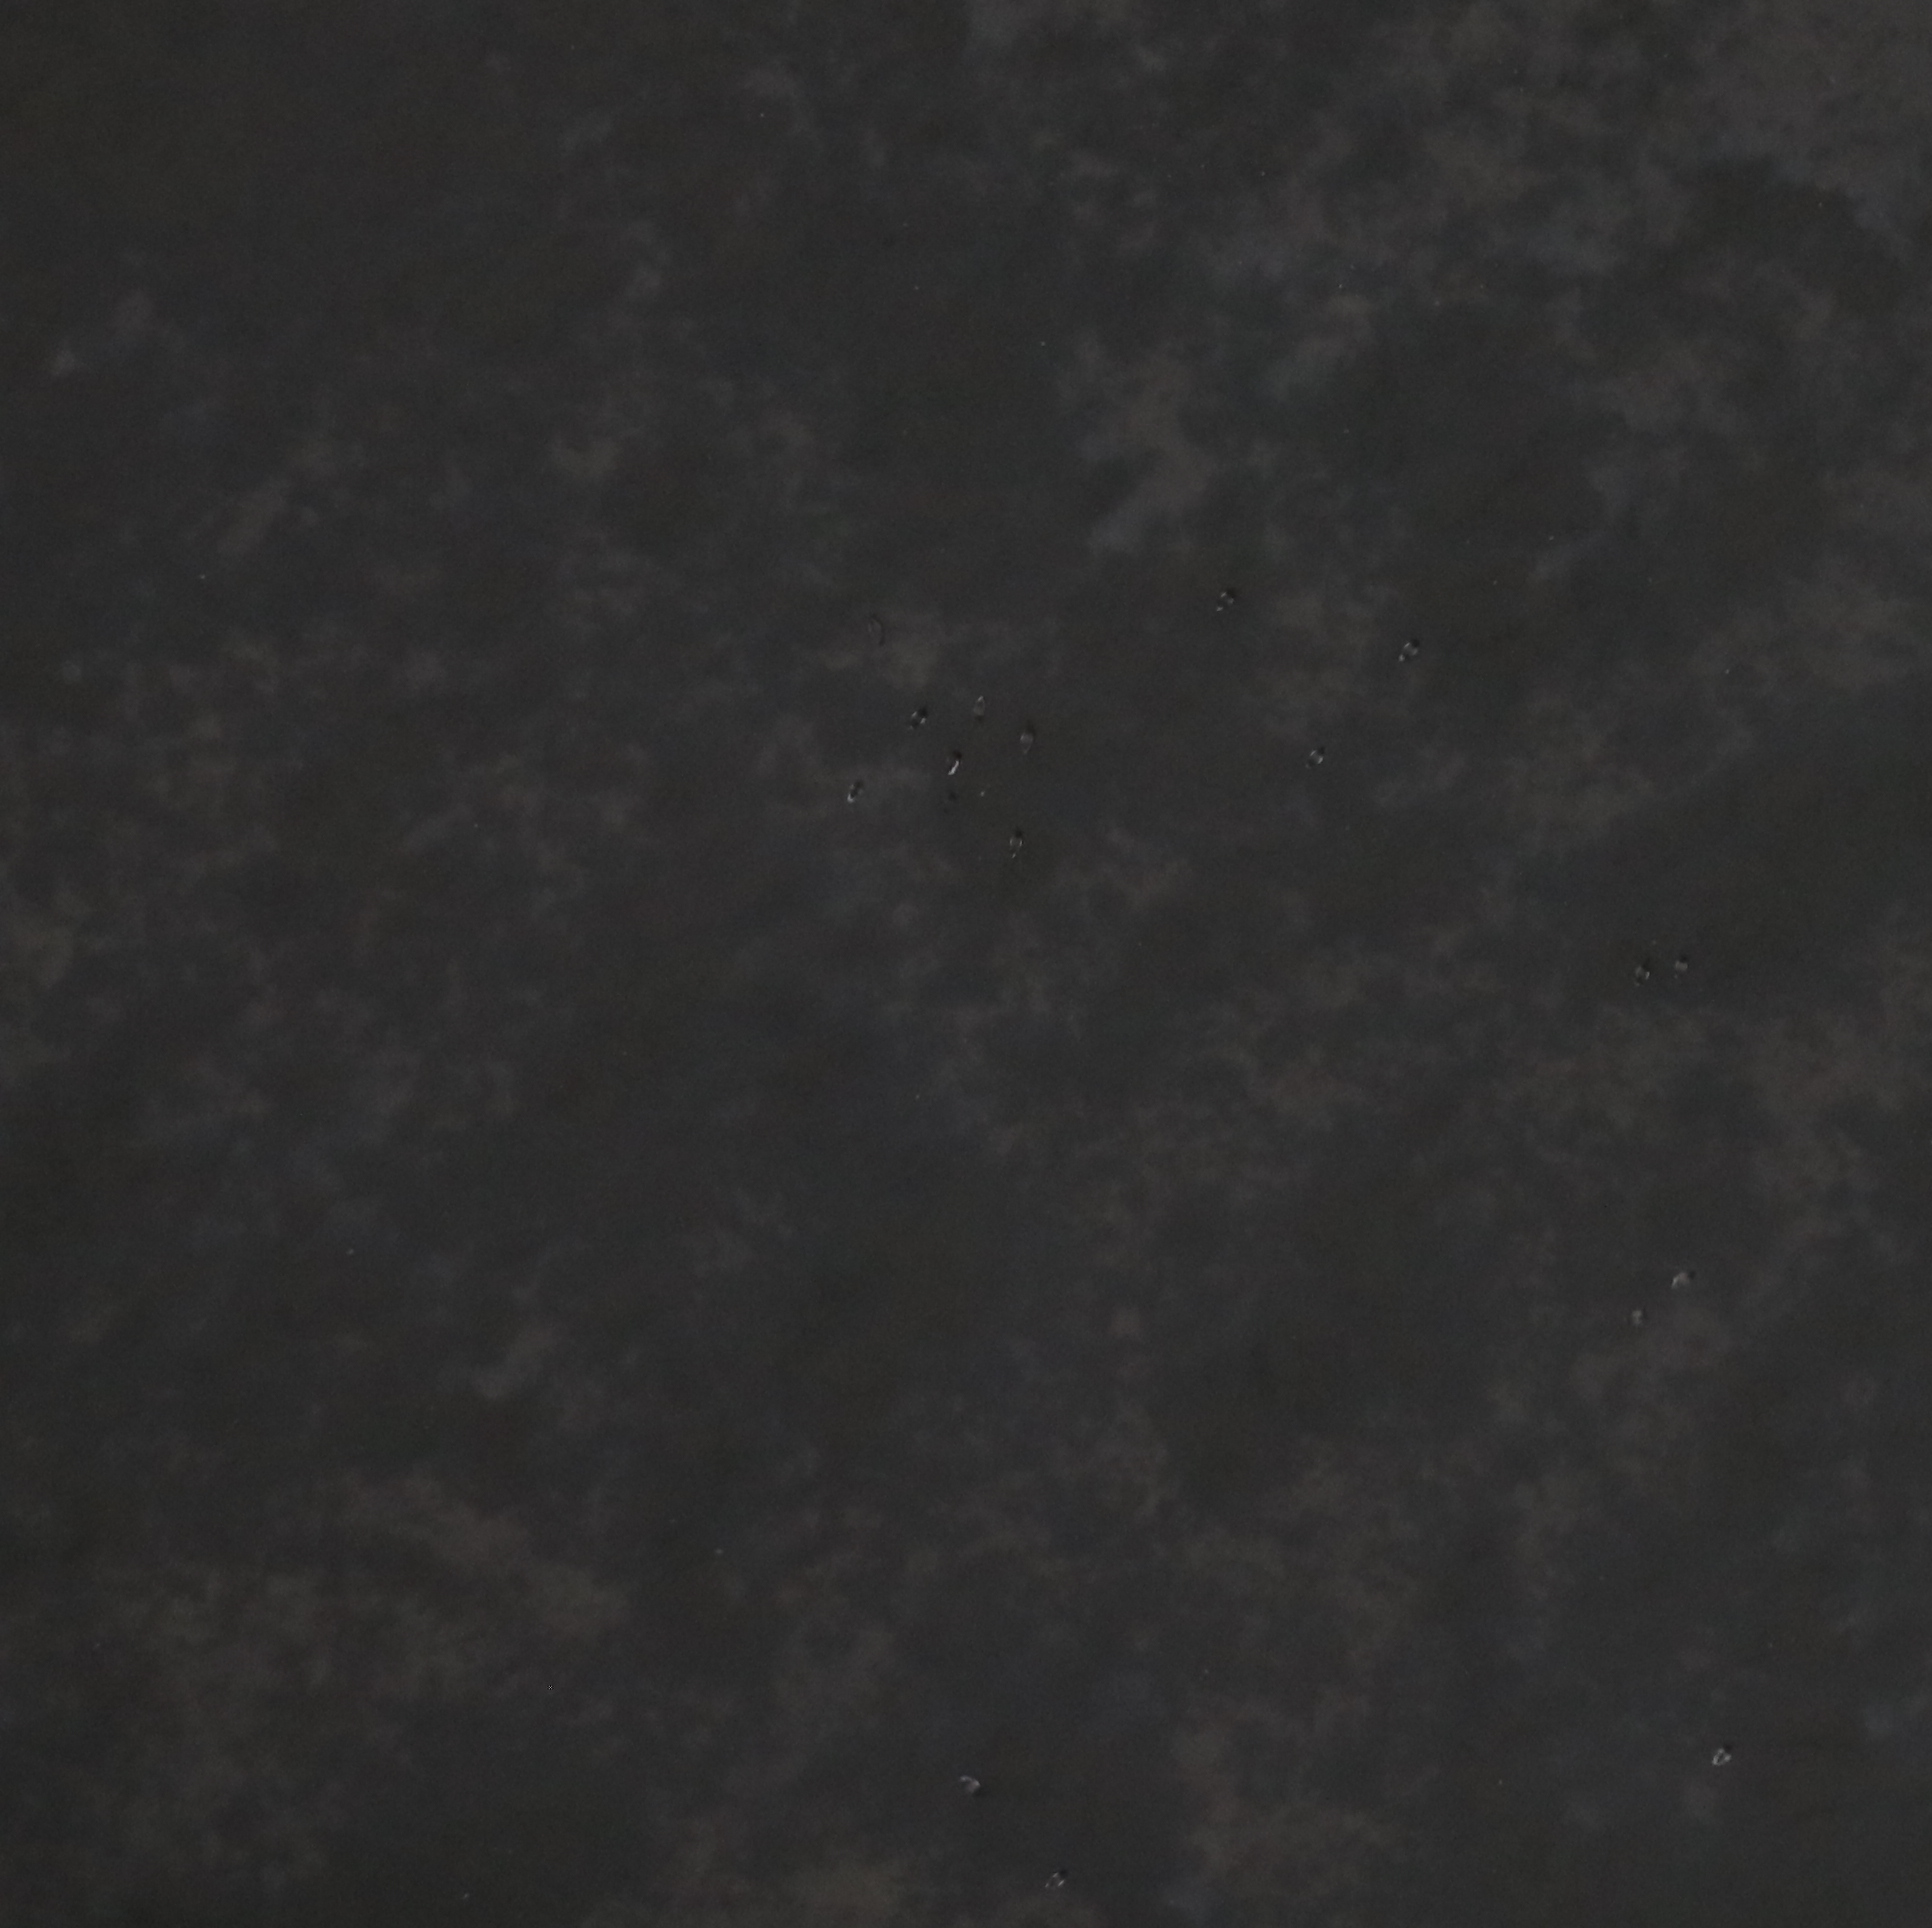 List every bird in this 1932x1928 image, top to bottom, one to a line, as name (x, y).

brant (1229, 595)
Canada goose (875, 630)
brant (1409, 650)
brant (986, 710)
brant (909, 723)
brant (1025, 746)
brant (1314, 765)
brant (948, 768)
brant (853, 794)
brant (955, 803)
brant (1015, 836)
brant (1688, 970)
brant (1650, 976)
brant (1689, 1289)
brant (1640, 1325)
brant (1721, 1755)
brant (974, 1784)
brant (1050, 1876)